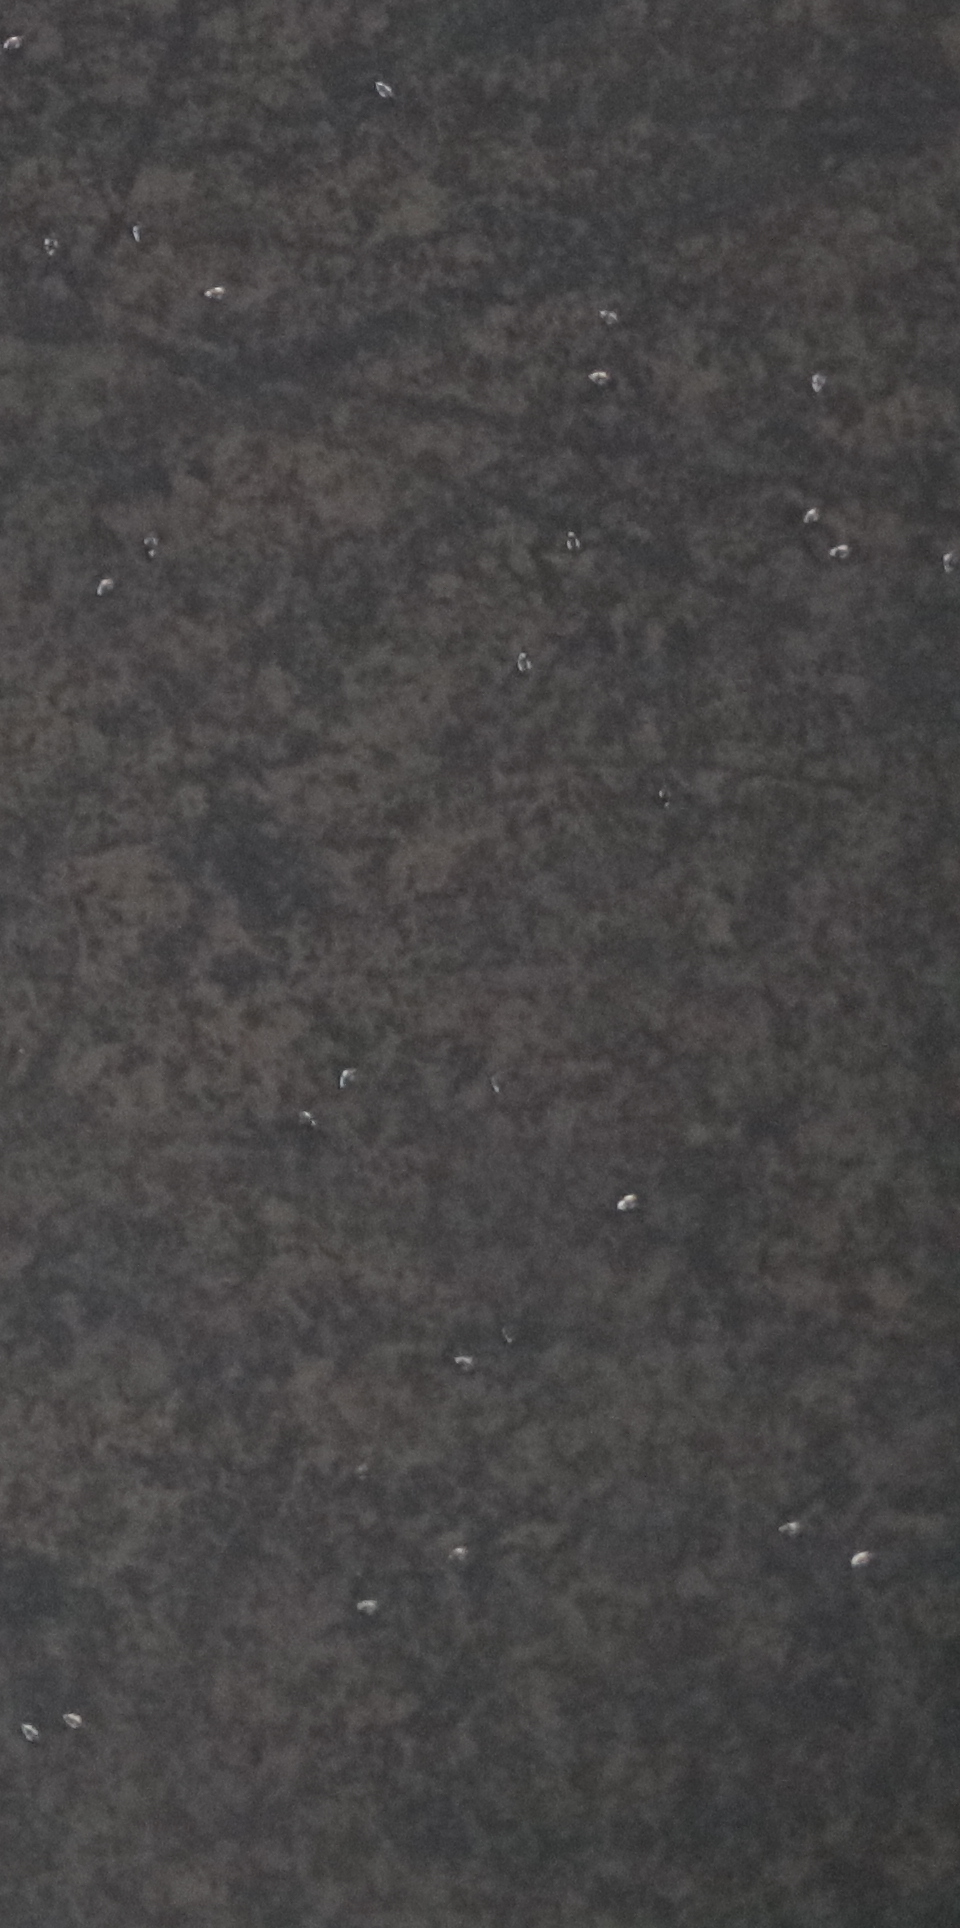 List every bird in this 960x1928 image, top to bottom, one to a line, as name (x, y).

brant (5, 52)
brant (384, 96)
brant (125, 235)
brant (56, 246)
brant (212, 283)
brant (615, 316)
brant (604, 372)
brant (809, 381)
brant (819, 518)
brant (169, 534)
brant (572, 549)
brant (846, 561)
brant (946, 561)
brant (111, 587)
brant (528, 660)
brant (672, 796)
brant (357, 1068)
brant (499, 1075)
brant (308, 1108)
brant (627, 1195)
brant (515, 1331)
brant (466, 1356)
brant (785, 1524)
brant (468, 1556)
brant (866, 1560)
brant (384, 1604)
brant (71, 1723)
brant (27, 1733)